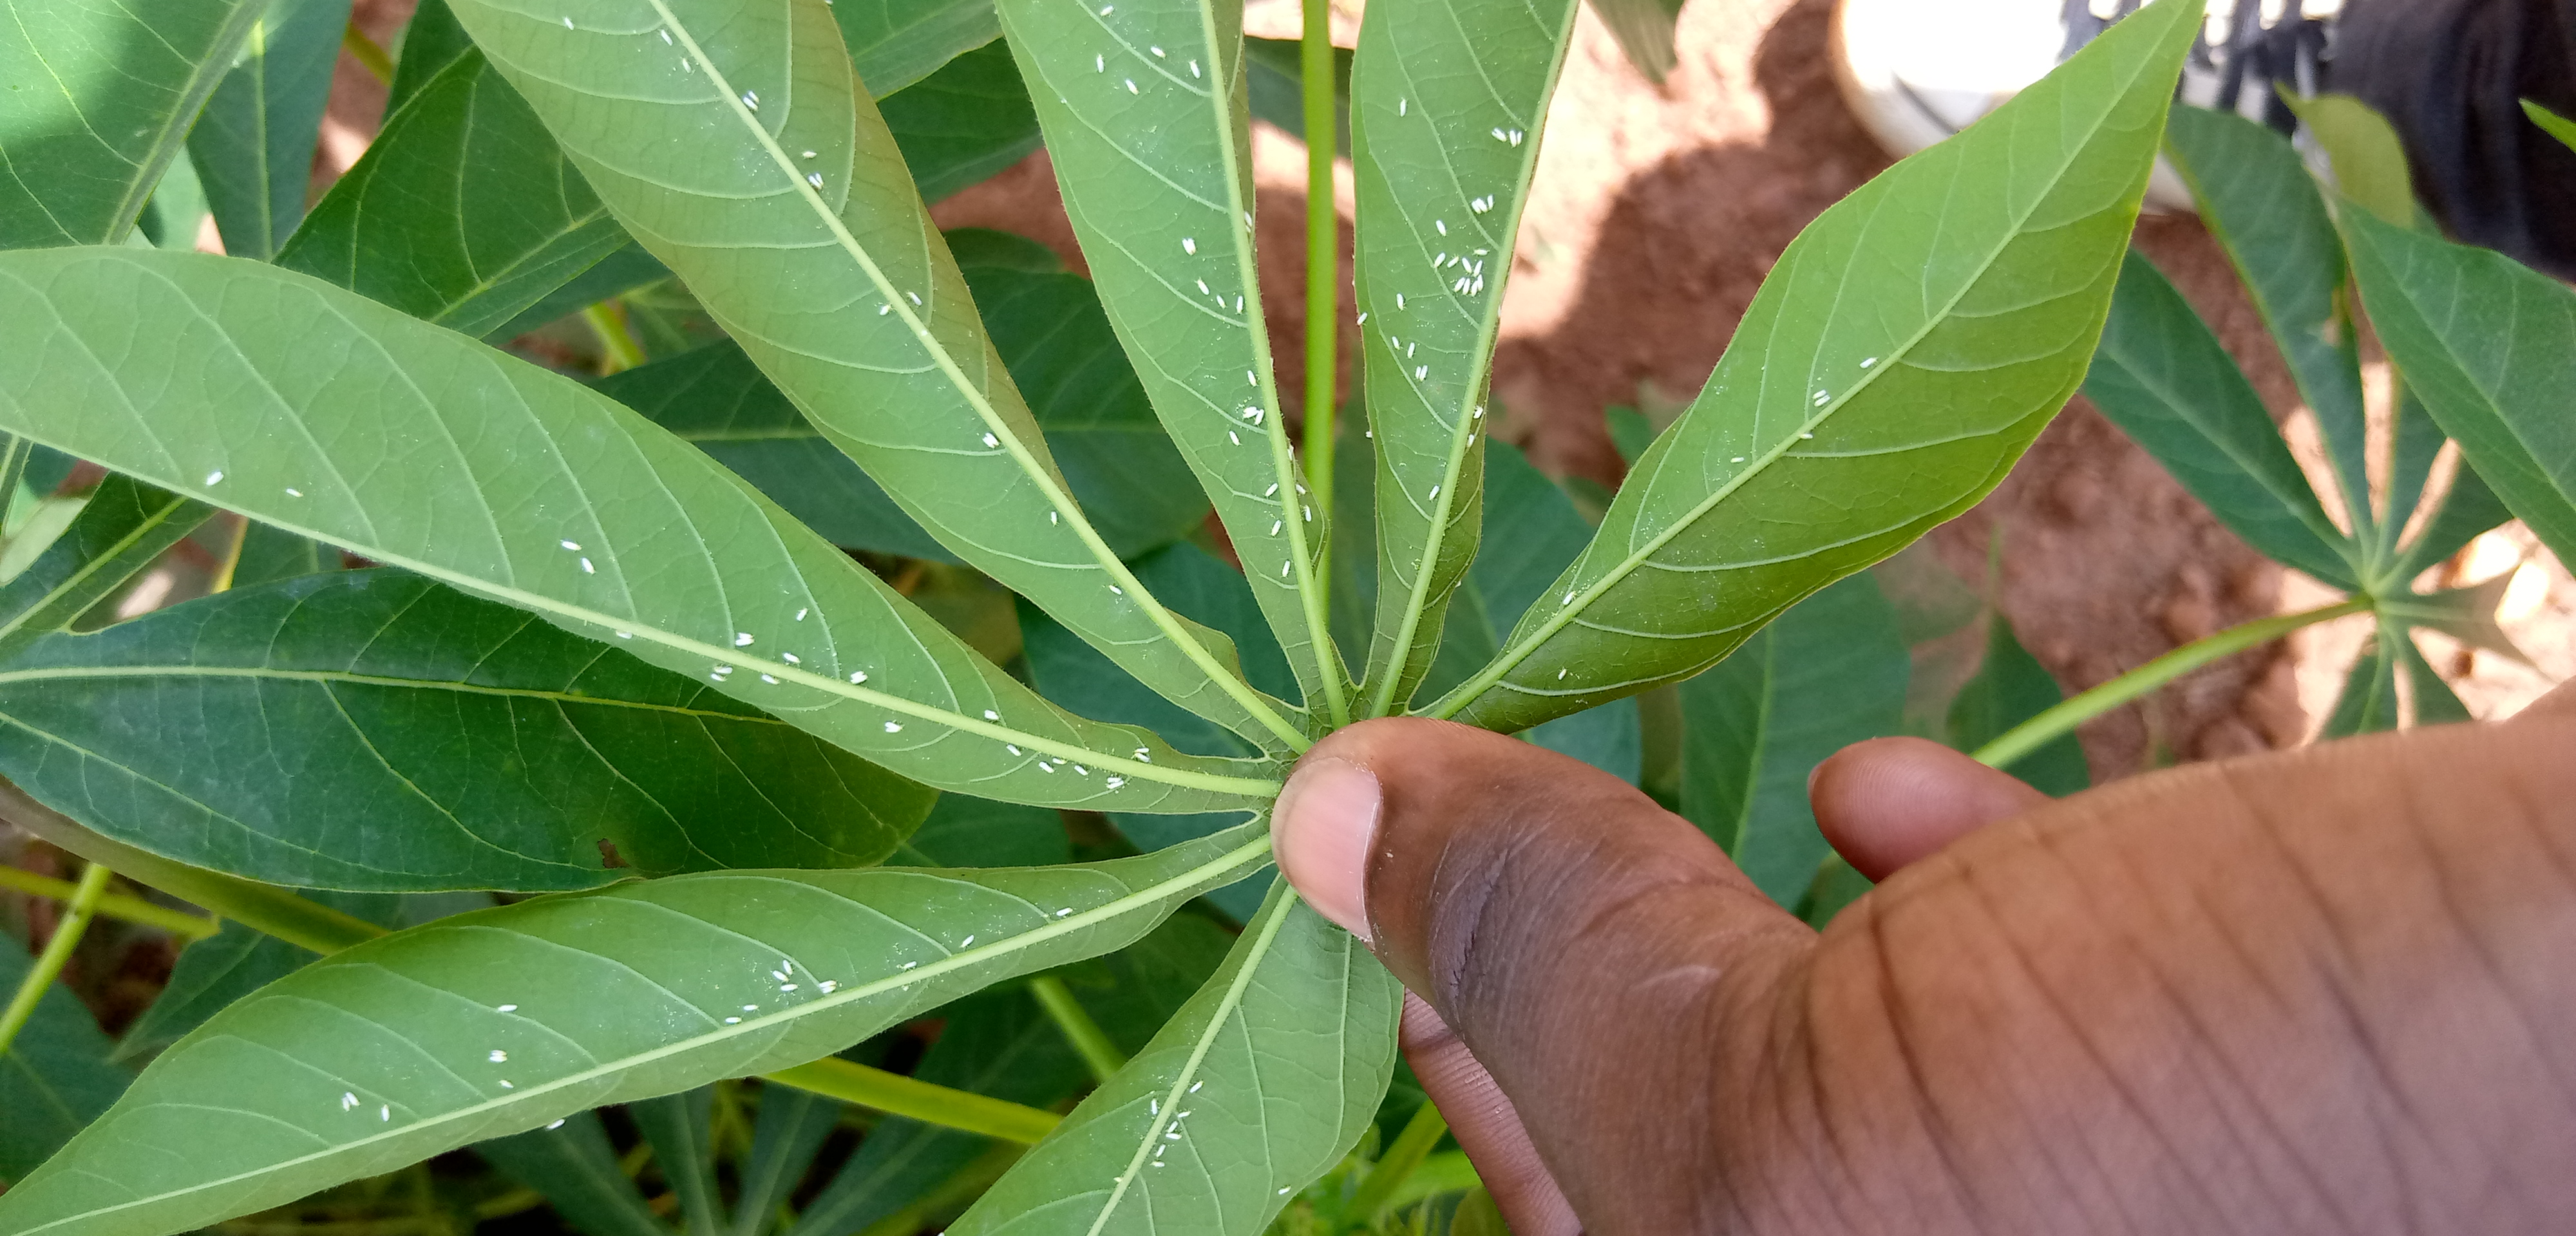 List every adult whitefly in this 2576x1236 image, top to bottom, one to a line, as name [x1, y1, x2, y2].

whitefly [1099, 3, 1115, 18]
whitefly [563, 15, 575, 32]
whitefly [659, 28, 673, 47]
whitefly [1150, 45, 1166, 59]
whitefly [1096, 52, 1106, 75]
whitefly [681, 56, 692, 75]
whitefly [1189, 59, 1203, 79]
whitefly [1124, 77, 1140, 95]
whitefly [747, 88, 761, 105]
whitefly [744, 96, 759, 113]
whitefly [1398, 96, 1409, 117]
whitefly [1490, 125, 1508, 142]
whitefly [1509, 128, 1518, 148]
whitefly [1517, 130, 1525, 147]
whitefly [800, 149, 817, 160]
whitefly [815, 171, 825, 187]
whitefly [807, 174, 824, 190]
whitefly [1486, 192, 1495, 211]
whitefly [1475, 196, 1489, 213]
whitefly [1471, 200, 1481, 216]
whitefly [1244, 210, 1253, 228]
whitefly [1435, 218, 1448, 239]
whitefly [1188, 236, 1197, 253]
whitefly [1181, 236, 1191, 256]
whitefly [1472, 247, 1490, 257]
whitefly [1434, 250, 1445, 268]
whitefly [1446, 252, 1459, 270]
whitefly [1461, 256, 1471, 276]
whitefly [1472, 258, 1482, 277]
whitefly [1478, 275, 1485, 292]
whitefly [1454, 276, 1465, 294]
whitefly [1197, 277, 1211, 296]
whitefly [1461, 277, 1470, 297]
whitefly [1472, 280, 1479, 298]
whitefly [907, 290, 923, 308]
whitefly [1394, 292, 1406, 311]
whitefly [1216, 294, 1228, 310]
whitefly [1236, 295, 1245, 317]
whitefly [878, 304, 891, 318]
whitefly [1355, 311, 1370, 328]
whitefly [1391, 334, 1404, 351]
whitefly [1406, 341, 1416, 358]
whitefly [1859, 355, 1879, 369]
whitefly [1421, 364, 1427, 382]
whitefly [1414, 365, 1419, 379]
whitefly [1246, 368, 1259, 388]
whitefly [1811, 388, 1827, 399]
whitefly [1814, 393, 1830, 409]
whitefly [1241, 404, 1258, 420]
whitefly [1472, 404, 1483, 420]
whitefly [1256, 408, 1265, 424]
whitefly [1228, 429, 1239, 447]
whitefly [1363, 429, 1374, 440]
whitefly [981, 431, 1001, 449]
whitefly [1797, 432, 1814, 442]
whitefly [1465, 433, 1475, 451]
whitefly [1728, 454, 1745, 464]
whitefly [206, 469, 225, 487]
whitefly [1265, 482, 1278, 499]
whitefly [1294, 483, 1309, 496]
whitefly [1428, 484, 1439, 502]
whitefly [284, 487, 303, 499]
whitefly [1305, 503, 1311, 524]
whitefly [1049, 507, 1059, 529]
whitefly [1269, 517, 1283, 538]
whitefly [560, 539, 582, 553]
whitefly [582, 556, 597, 576]
whitefly [1280, 557, 1295, 581]
whitefly [1108, 583, 1122, 596]
whitefly [1563, 590, 1577, 607]
whitefly [795, 606, 810, 622]
whitefly [616, 629, 636, 642]
whitefly [737, 630, 754, 641]
whitefly [735, 638, 757, 646]
whitefly [782, 650, 803, 666]
whitefly [712, 664, 734, 676]
whitefly [1557, 667, 1569, 681]
whitefly [851, 671, 866, 679]
whitefly [762, 672, 781, 685]
whitefly [709, 673, 726, 683]
whitefly [850, 674, 867, 688]
whitefly [982, 707, 1001, 724]
whitefly [883, 719, 905, 737]
whitefly [1005, 742, 1023, 757]
whitefly [1133, 746, 1150, 754]
whitefly [1132, 752, 1151, 763]
whitefly [1051, 757, 1068, 766]
whitefly [1036, 760, 1056, 775]
whitefly [1073, 763, 1090, 778]
whitefly [1105, 776, 1121, 783]
whitefly [1106, 783, 1124, 791]
whitefly [1055, 905, 1077, 919]
whitefly [959, 933, 979, 950]
whitefly [781, 957, 795, 976]
whitefly [900, 958, 919, 970]
whitefly [768, 968, 789, 983]
whitefly [819, 976, 836, 987]
whitefly [778, 982, 799, 993]
whitefly [821, 986, 843, 994]
whitefly [497, 1001, 519, 1014]
whitefly [741, 1002, 762, 1012]
whitefly [724, 1015, 744, 1025]
whitefly [489, 1047, 508, 1056]
whitefly [489, 1056, 511, 1063]
whitefly [497, 1077, 516, 1090]
whitefly [1188, 1079, 1205, 1095]
whitefly [345, 1091, 361, 1107]
whitefly [1150, 1094, 1160, 1117]
whitefly [341, 1095, 350, 1112]
whitefly [380, 1103, 392, 1123]
whitefly [1176, 1109, 1191, 1119]
whitefly [544, 1117, 565, 1131]
whitefly [1166, 1121, 1180, 1133]
whitefly [1164, 1132, 1185, 1143]
whitefly [1155, 1142, 1167, 1157]
whitefly [1150, 1159, 1168, 1170]
whitefly [1112, 1174, 1126, 1186]
whitefly [1275, 1183, 1295, 1196]